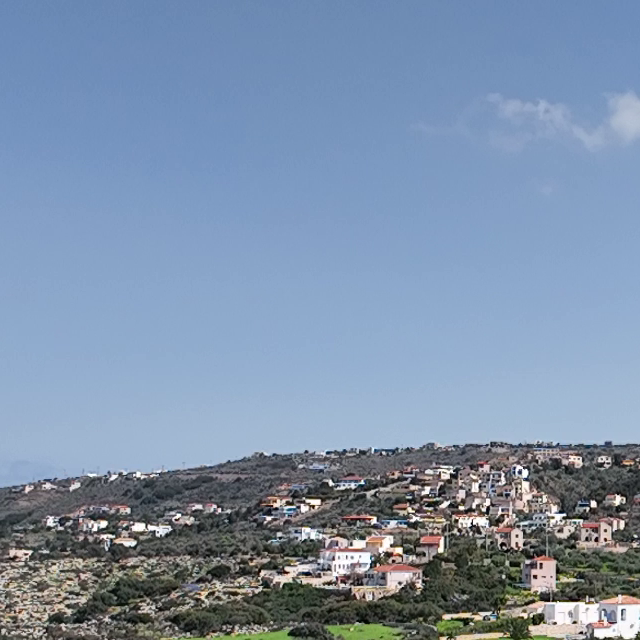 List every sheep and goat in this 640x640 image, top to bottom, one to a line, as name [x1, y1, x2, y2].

None